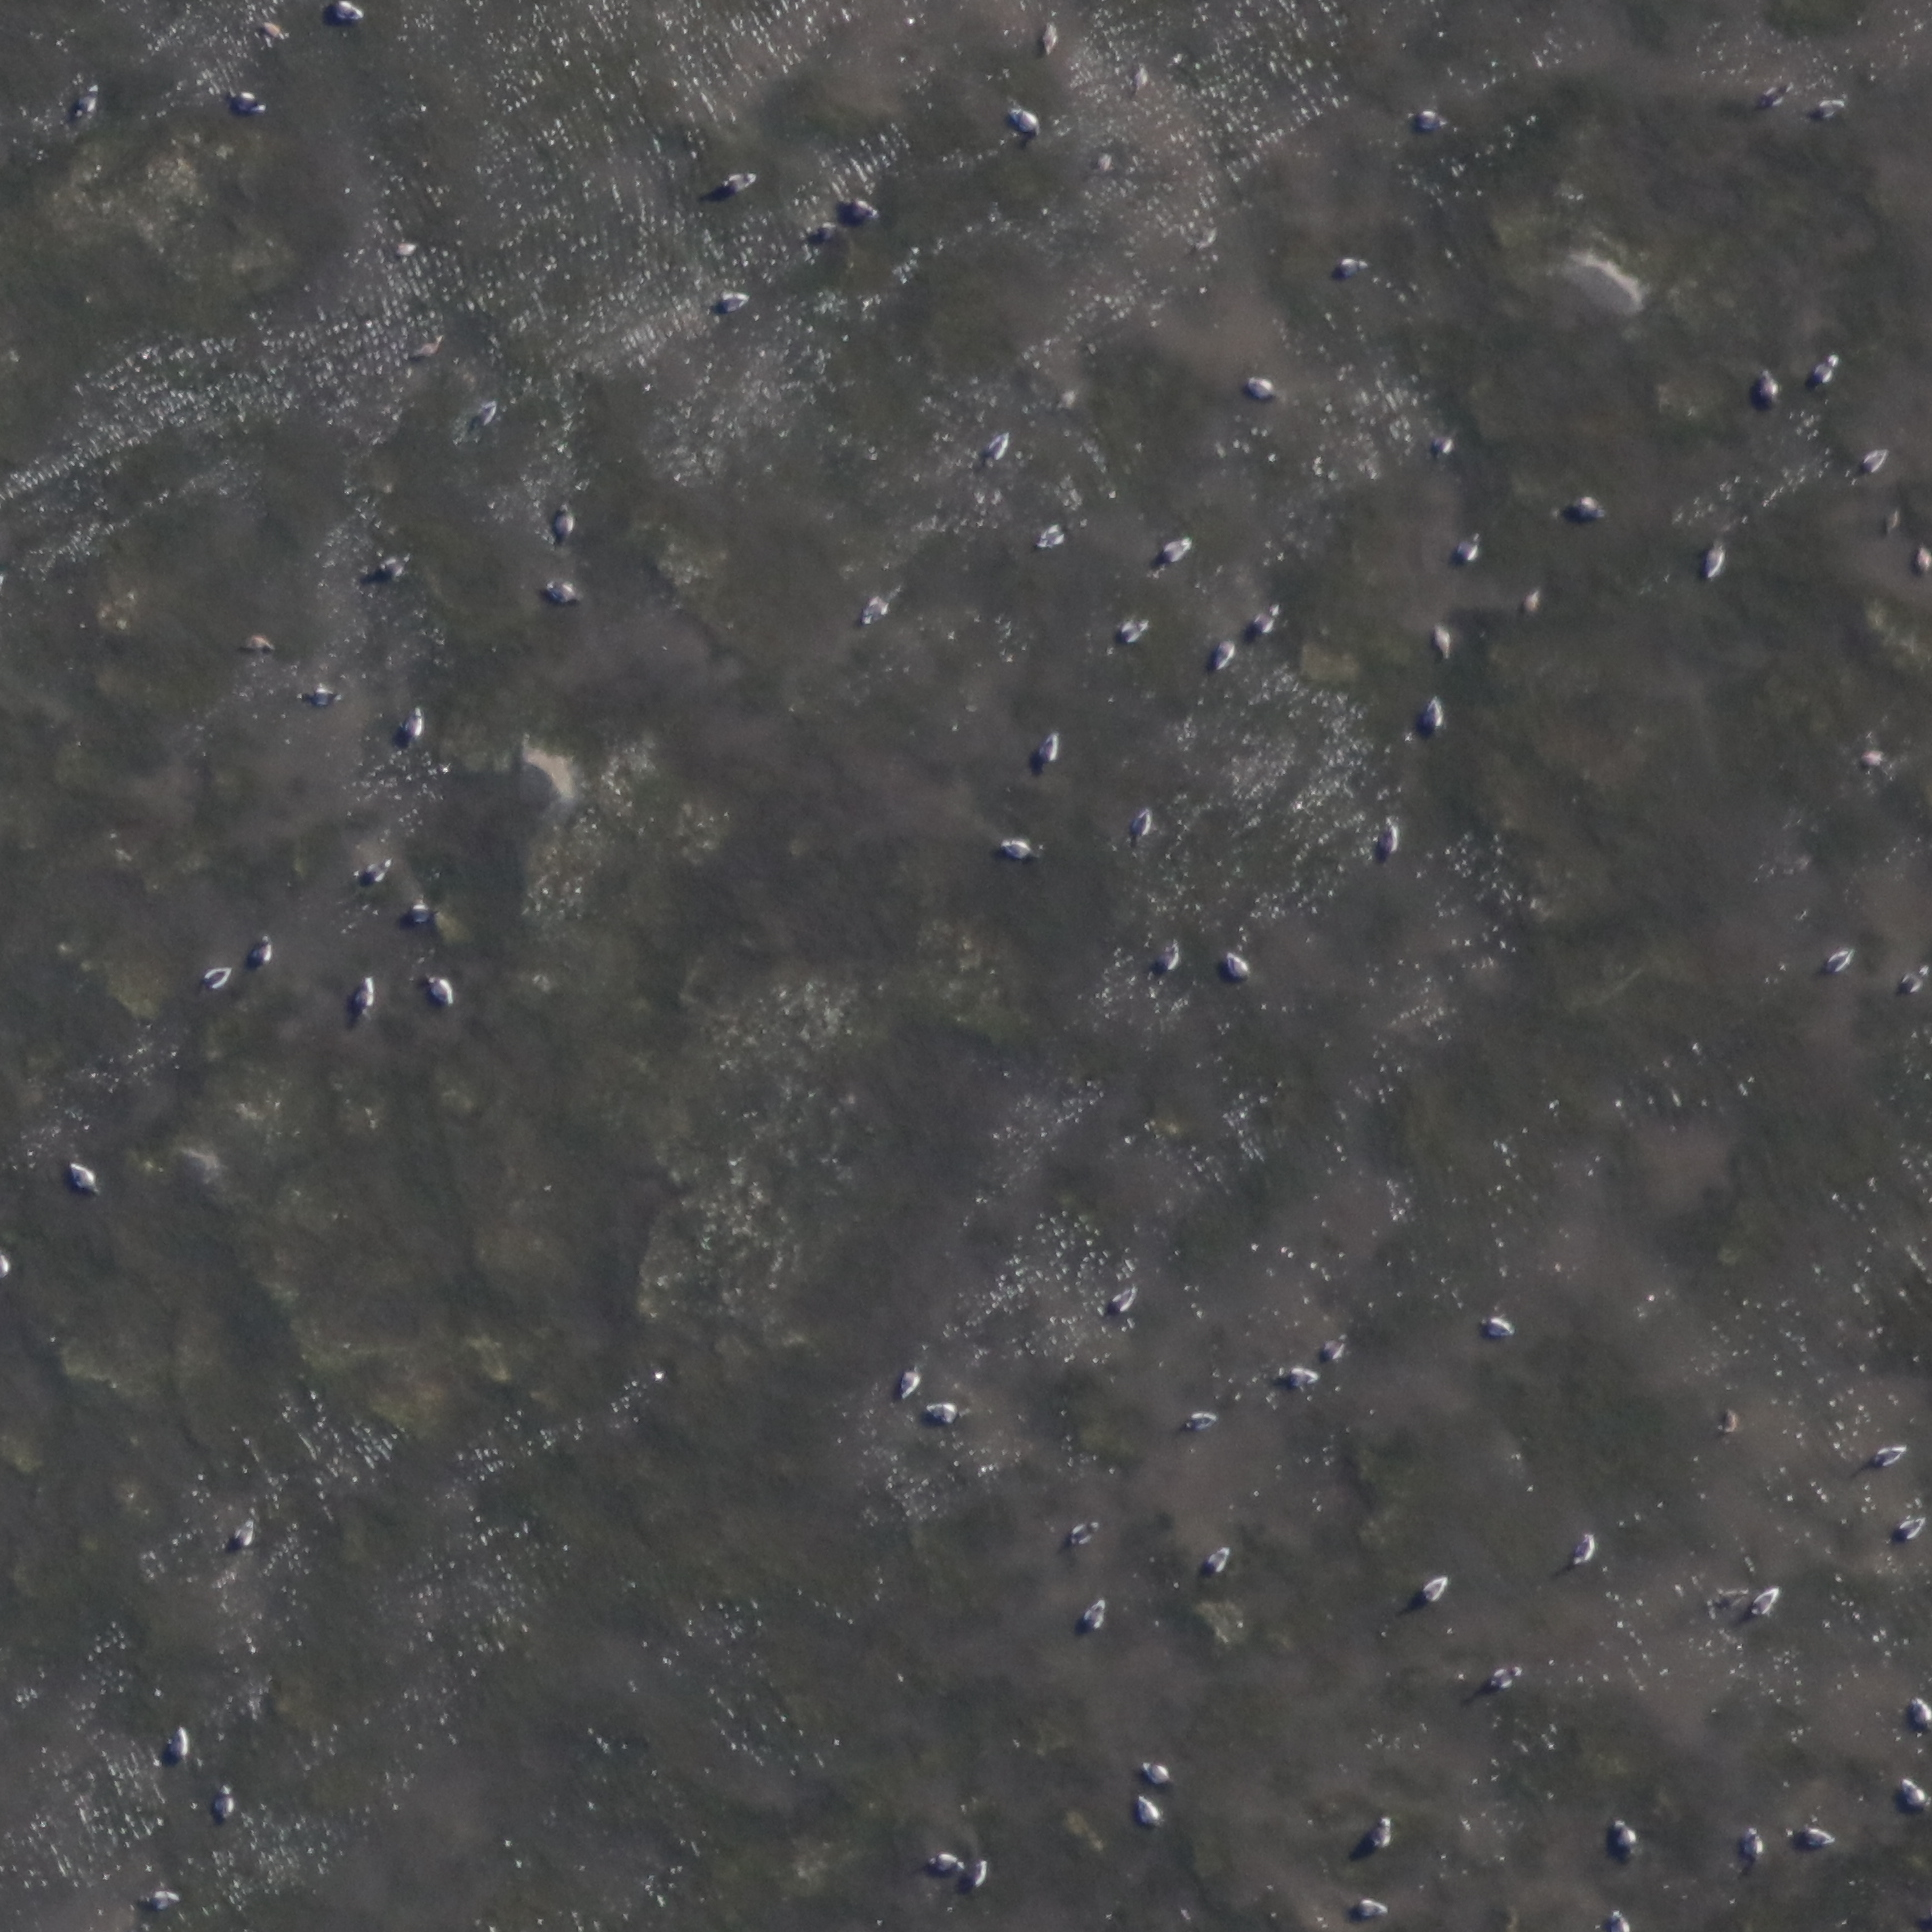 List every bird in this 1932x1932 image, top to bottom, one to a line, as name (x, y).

brant (345, 12)
other bird (275, 33)
other bird (1052, 40)
other bird (1138, 76)
brant (1778, 95)
brant (88, 100)
brant (246, 103)
brant (1826, 108)
brant (1427, 120)
brant (1024, 125)
other bird (1103, 165)
brant (734, 188)
brant (863, 211)
brant (825, 232)
brant (1349, 264)
brant (732, 296)
other bird (428, 354)
brant (1821, 370)
brant (1766, 388)
brant (1261, 389)
brant (485, 414)
brant (1000, 447)
brant (1436, 447)
brant (1875, 466)
brant (1590, 506)
other bird (1894, 519)
brant (564, 525)
brant (1051, 534)
brant (1467, 548)
brant (1176, 549)
other bird (1927, 556)
brant (1718, 560)
brant (395, 569)
brant (562, 594)
brant (880, 605)
other bird (1533, 605)
brant (1263, 621)
brant (1131, 632)
other bird (1443, 640)
other bird (257, 642)
brant (1229, 650)
brant (323, 697)
brant (1434, 718)
brant (412, 726)
brant (1049, 753)
other bird (1877, 758)
brant (1147, 826)
brant (1393, 840)
brant (1019, 846)
brant (375, 873)
brant (426, 912)
brant (261, 955)
brant (1173, 960)
brant (1833, 962)
brant (1237, 968)
brant (215, 975)
brant (1915, 978)
brant (439, 991)
brant (364, 998)
brant (84, 1178)
brant (1125, 1300)
brant (1499, 1327)
brant (1329, 1347)
brant (1306, 1376)
brant (906, 1382)
brant (947, 1412)
brant (1193, 1419)
other bird (1728, 1419)
brant (1888, 1456)
brant (1914, 1530)
brant (243, 1531)
brant (1082, 1535)
brant (1584, 1550)
brant (1219, 1559)
brant (1434, 1591)
brant (1726, 1598)
brant (1768, 1604)
brant (1096, 1617)
brant (1501, 1678)
brant (1916, 1713)
brant (179, 1747)
brant (1157, 1775)
brant (1913, 1796)
brant (228, 1806)
brant (1152, 1815)
brant (1377, 1834)
brant (1628, 1834)
brant (1821, 1840)
brant (1753, 1848)
brant (949, 1867)
brant (980, 1873)
brant (159, 1895)
brant (1367, 1908)
brant (1619, 1929)